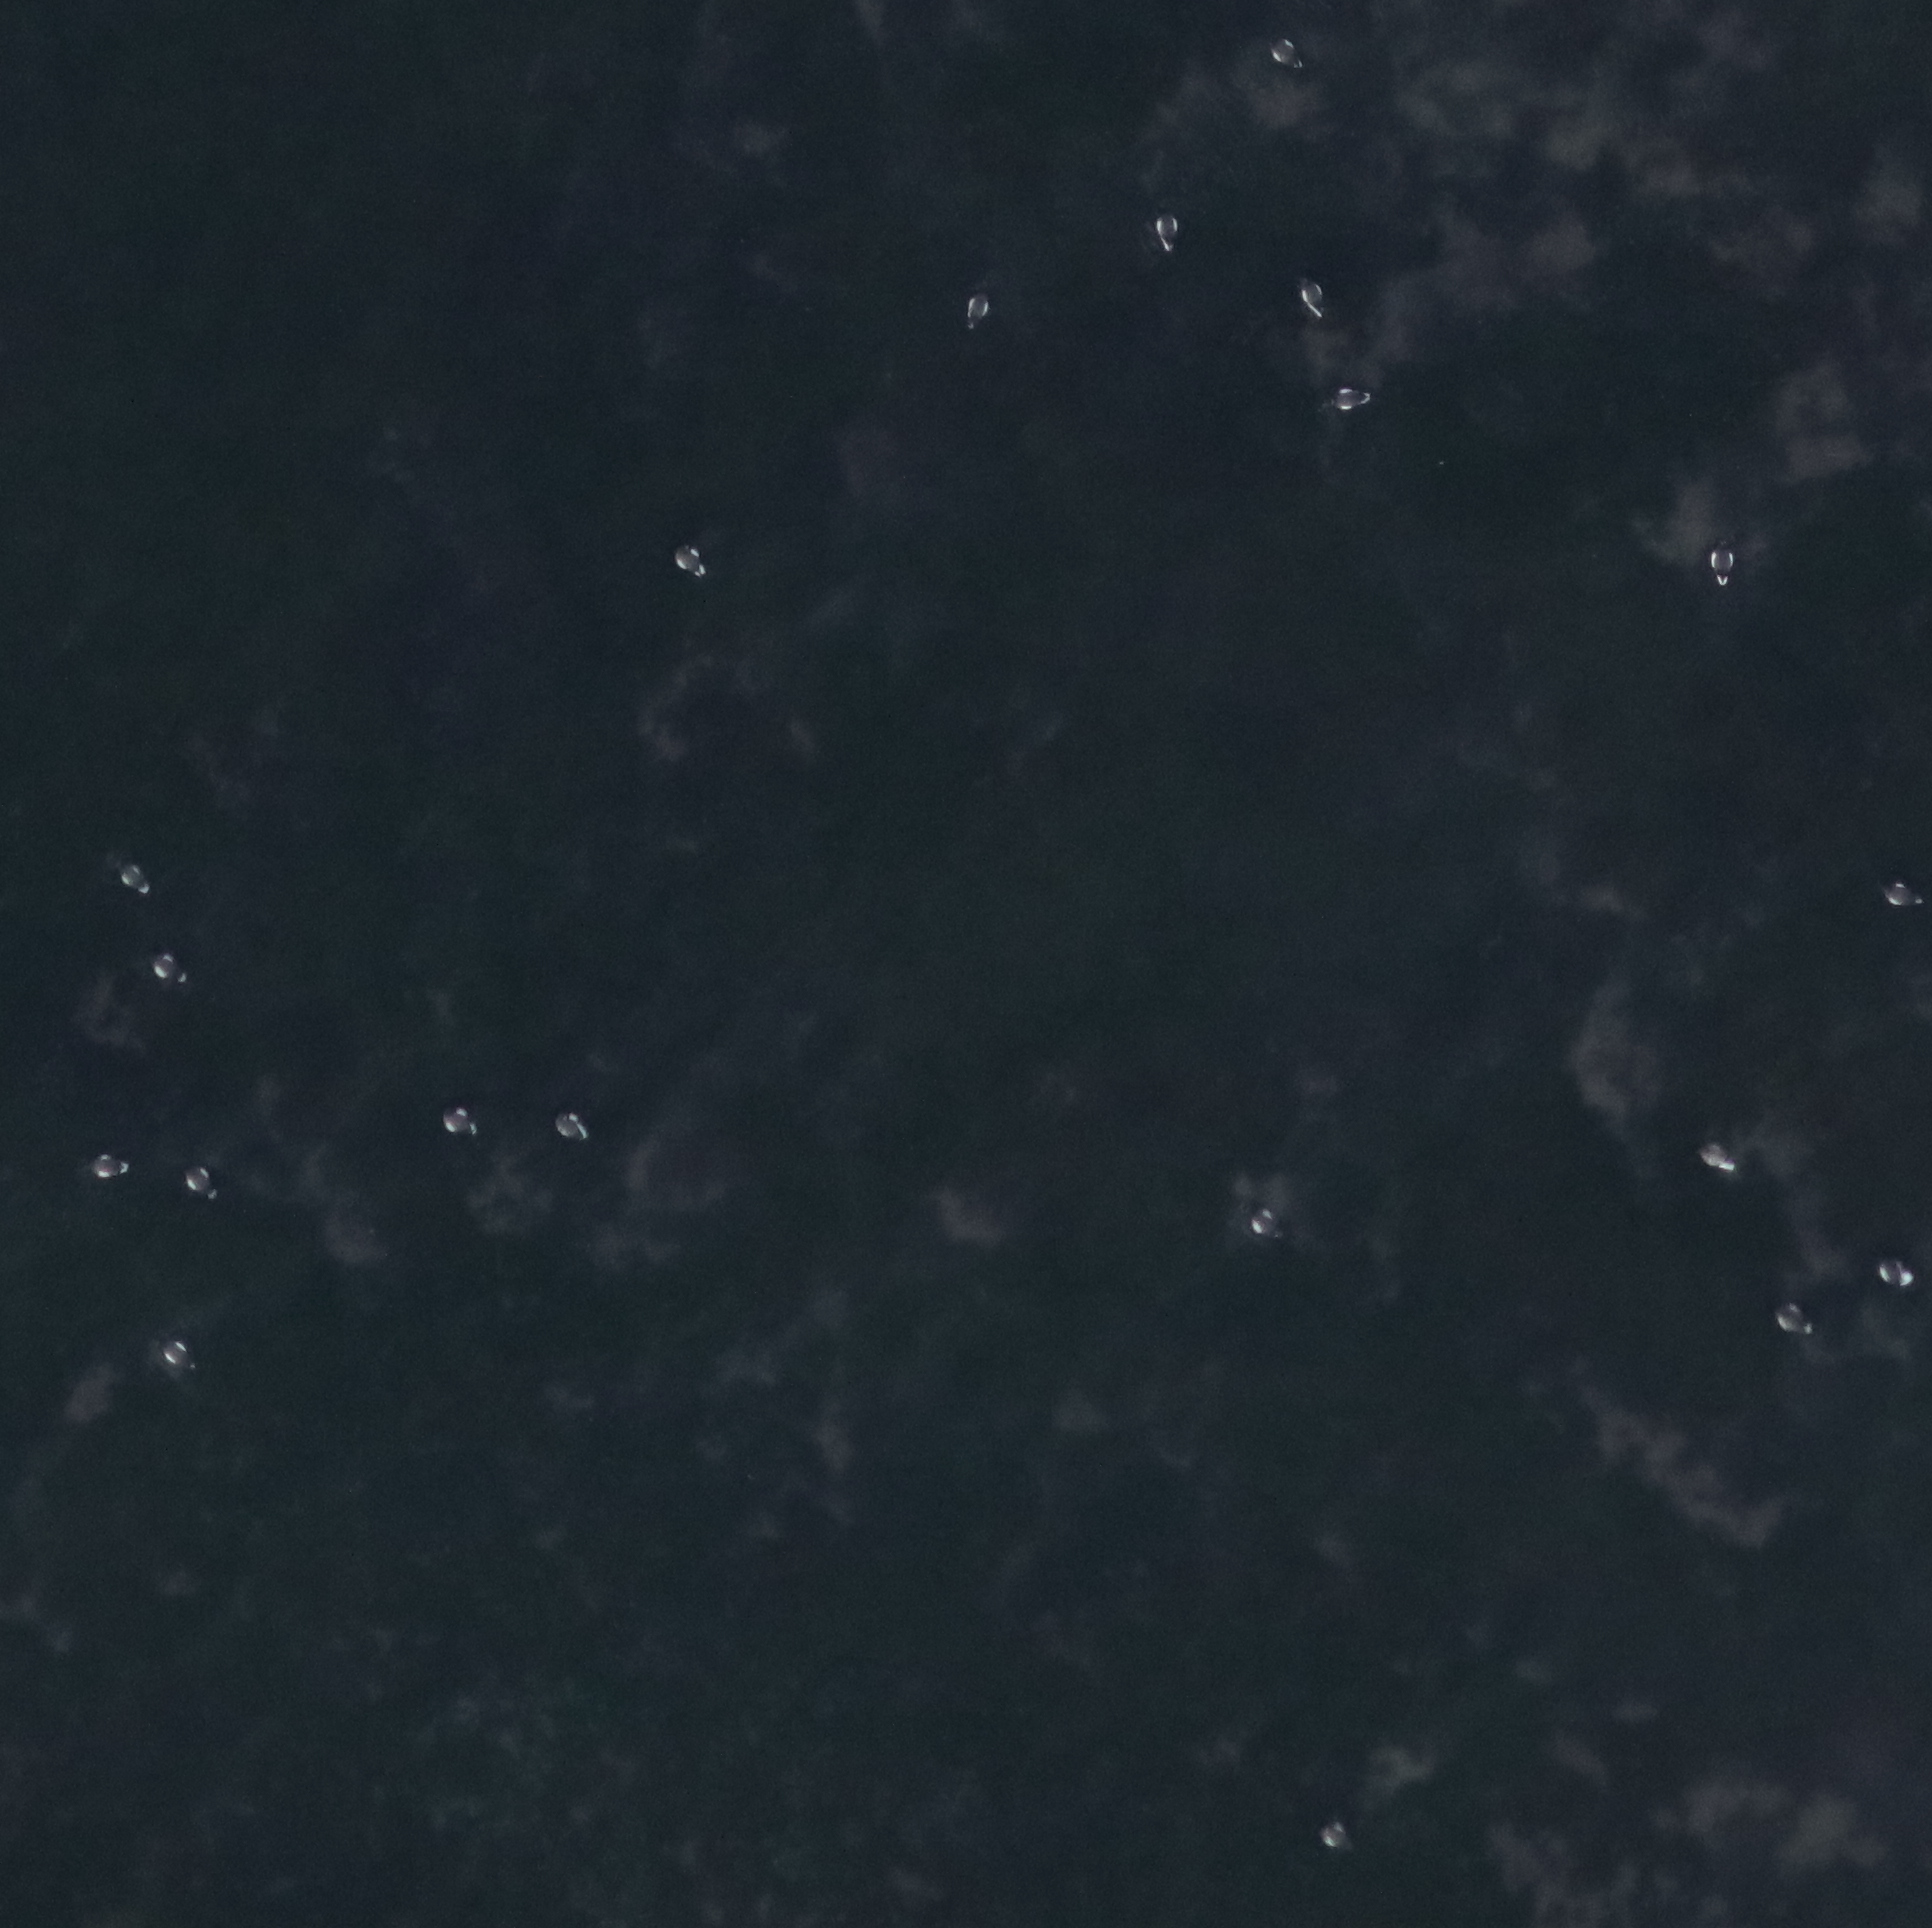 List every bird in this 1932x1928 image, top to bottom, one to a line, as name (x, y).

brant (1285, 55)
brant (1168, 231)
brant (1314, 295)
brant (976, 306)
brant (1347, 397)
brant (686, 559)
brant (1721, 561)
brant (134, 876)
brant (1900, 895)
brant (169, 966)
brant (459, 1120)
brant (569, 1126)
brant (1715, 1155)
brant (106, 1165)
brant (199, 1180)
brant (1265, 1222)
brant (1893, 1272)
brant (1794, 1316)
brant (177, 1354)
brant (1335, 1838)